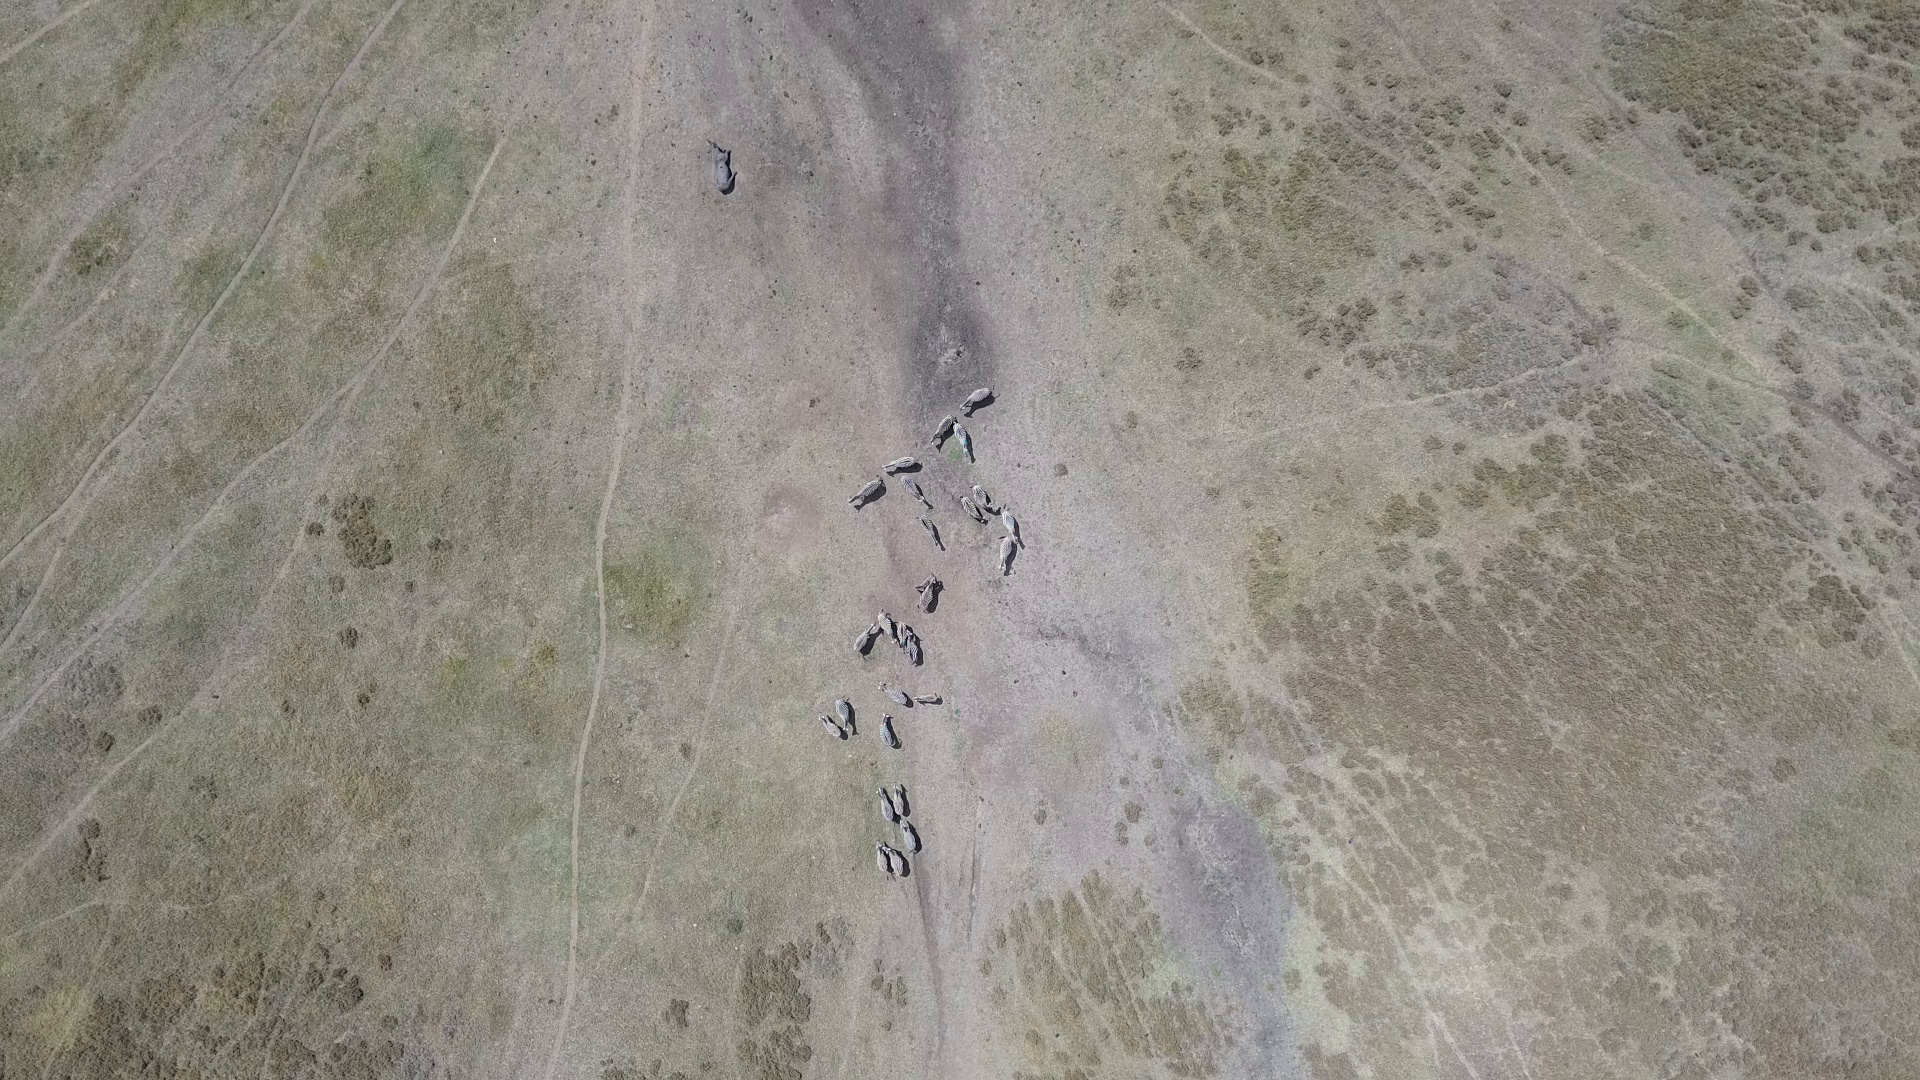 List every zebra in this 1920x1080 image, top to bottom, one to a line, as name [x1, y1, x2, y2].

zebra [960, 388, 995, 408]
zebra [934, 411, 954, 440]
zebra [956, 422, 972, 454]
zebra [878, 455, 916, 473]
zebra [900, 473, 925, 501]
zebra [846, 479, 883, 505]
zebra [971, 483, 994, 510]
zebra [960, 494, 986, 525]
zebra [1001, 510, 1023, 545]
zebra [918, 516, 939, 548]
zebra [998, 531, 1013, 571]
zebra [913, 572, 934, 590]
zebra [919, 578, 936, 609]
zebra [878, 612, 897, 644]
zebra [852, 622, 877, 653]
zebra [898, 622, 909, 648]
zebra [907, 630, 920, 664]
zebra [877, 680, 911, 707]
zebra [914, 691, 939, 705]
zebra [834, 697, 854, 729]
zebra [880, 712, 897, 745]
zebra [822, 718, 846, 743]
zebra [893, 785, 905, 820]
zebra [879, 788, 897, 821]
zebra [898, 812, 918, 851]
zebra [881, 844, 906, 876]
zebra [877, 845, 888, 873]